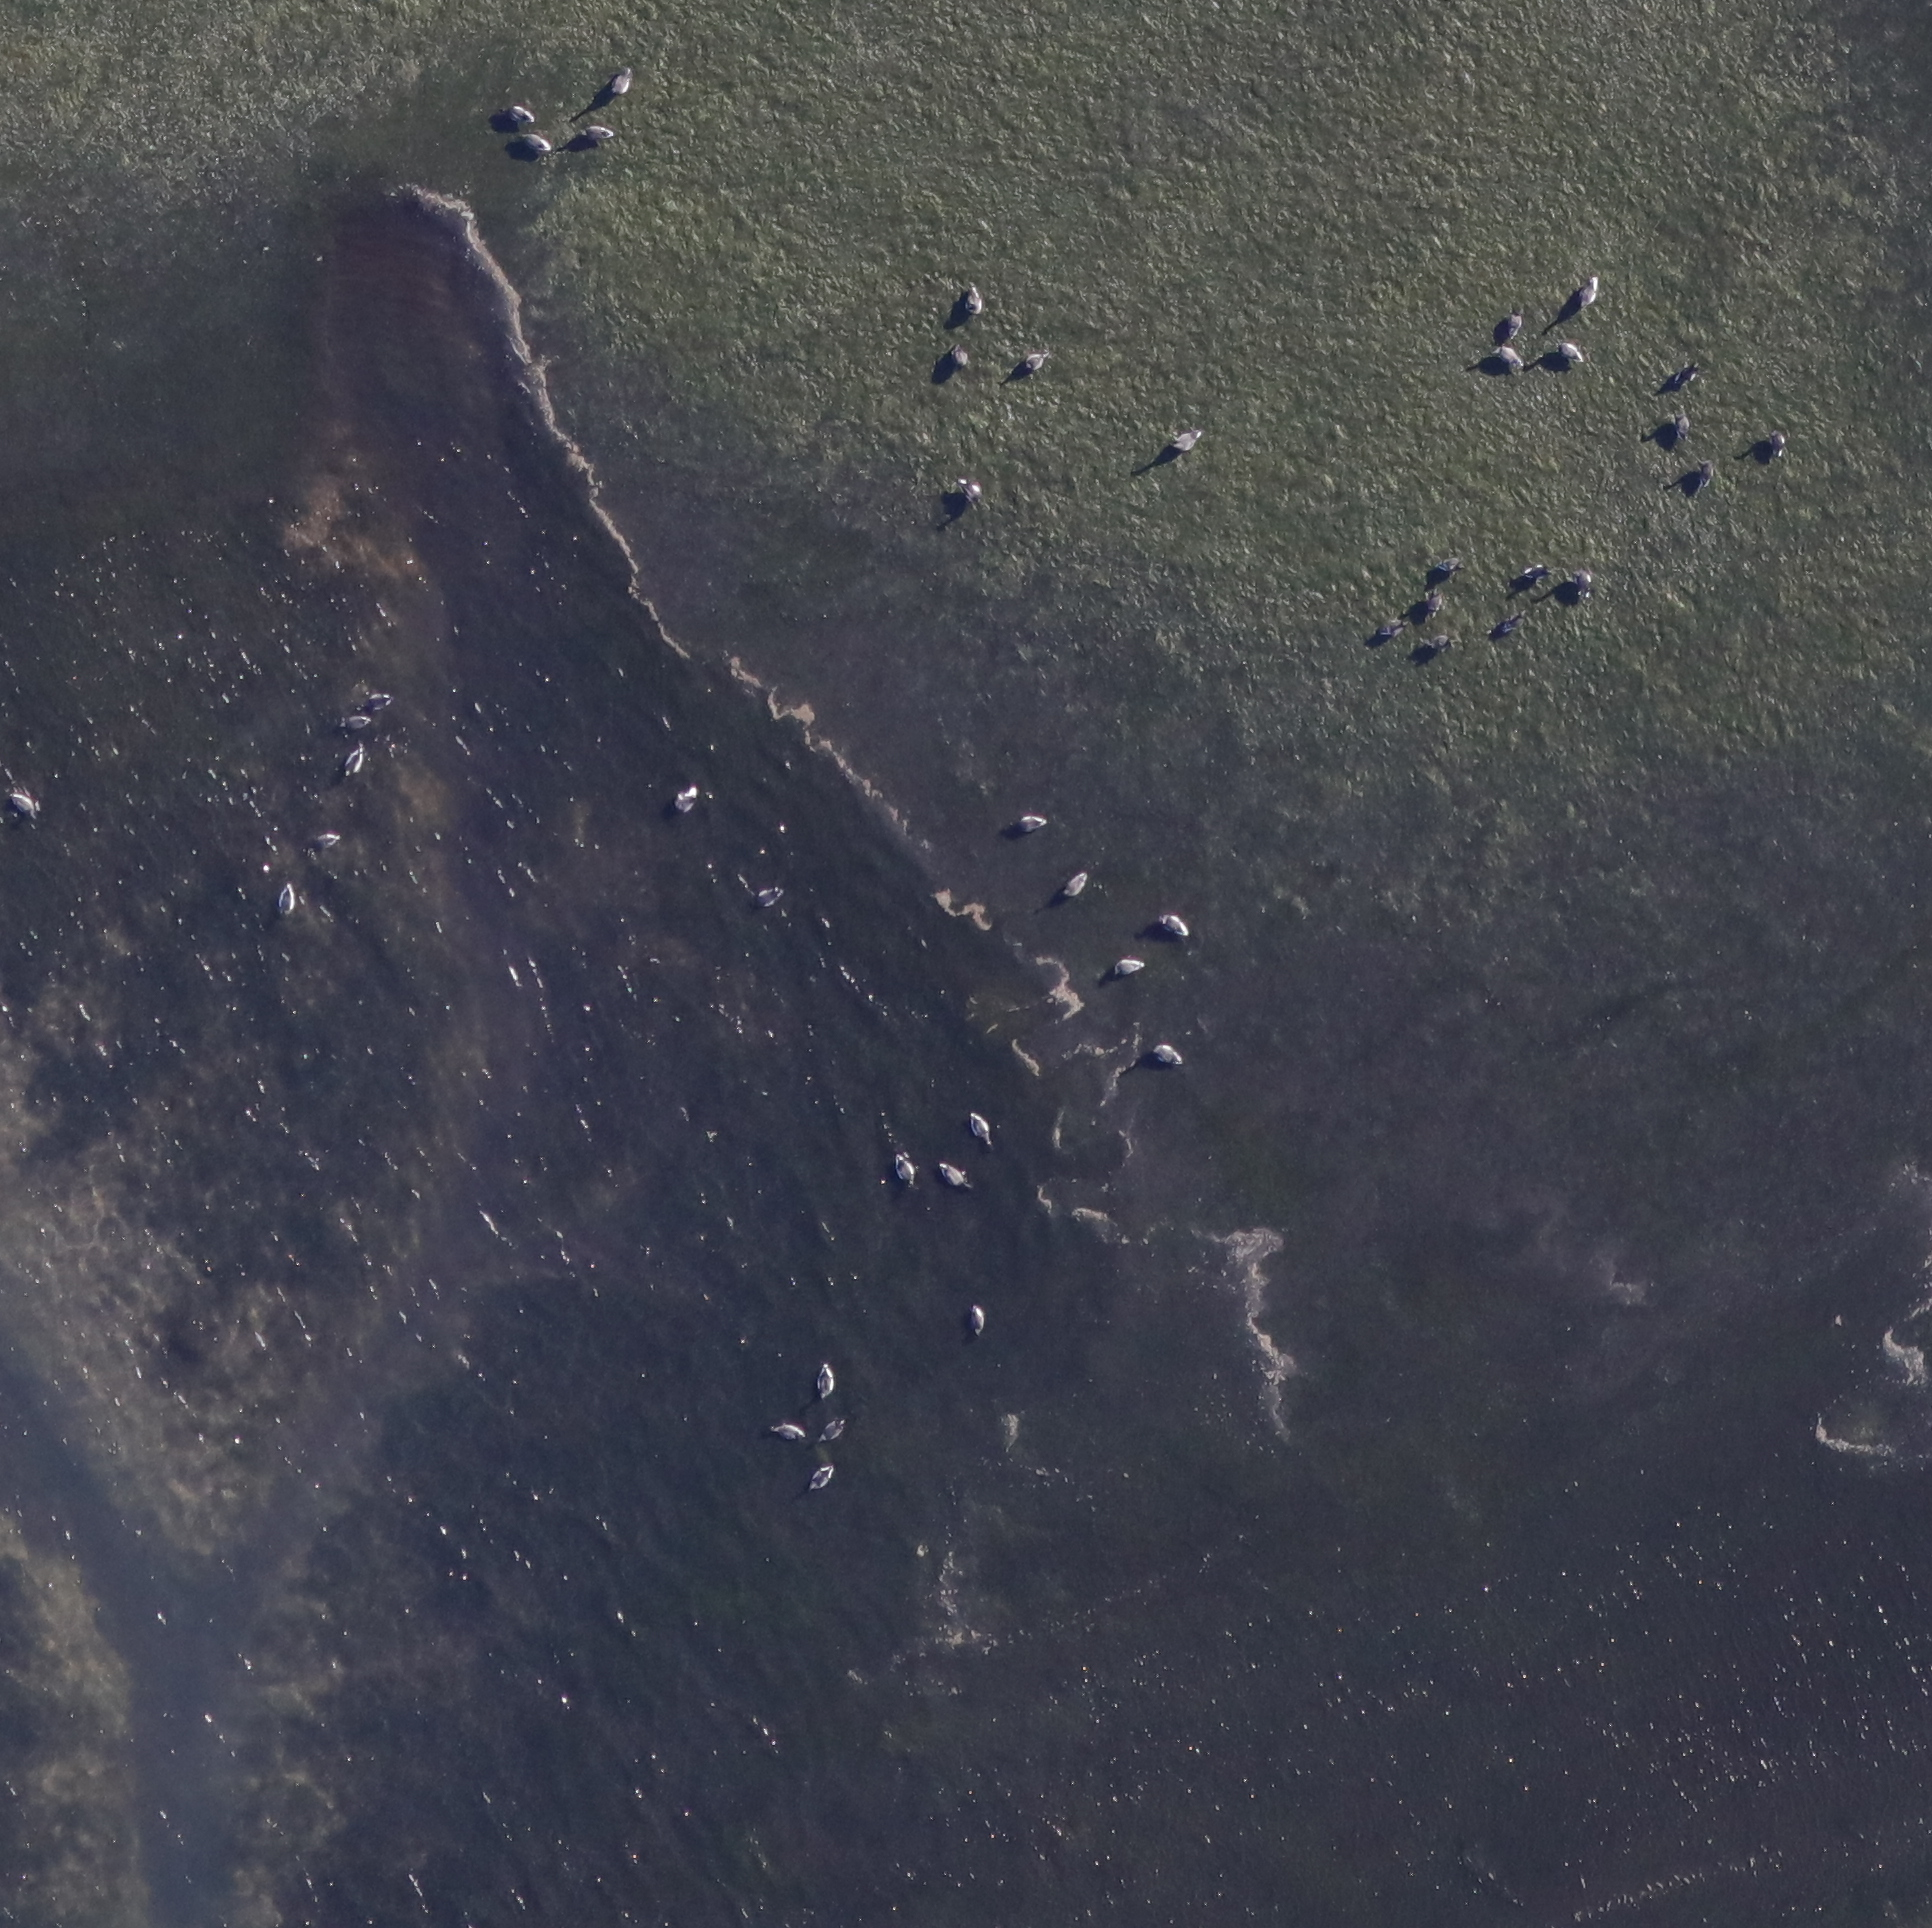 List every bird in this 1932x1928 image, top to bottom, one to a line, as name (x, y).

brant (621, 84)
brant (517, 117)
brant (601, 131)
brant (538, 144)
brant (1594, 288)
brant (984, 303)
brant (1520, 327)
brant (1576, 347)
brant (954, 351)
brant (1501, 359)
brant (1040, 365)
brant (1688, 373)
brant (1675, 426)
brant (1185, 441)
brant (1775, 444)
brant (1702, 470)
brant (971, 483)
brant (1455, 577)
brant (1534, 579)
brant (1587, 583)
brant (1441, 598)
brant (1511, 612)
brant (1395, 632)
brant (1432, 637)
brant (388, 702)
brant (355, 721)
brant (357, 767)
brant (28, 798)
brant (683, 800)
brant (1032, 820)
brant (331, 842)
brant (1071, 883)
brant (289, 890)
brant (773, 897)
brant (1165, 922)
brant (1130, 967)
brant (1160, 1053)
brant (986, 1123)
brant (902, 1159)
brant (952, 1164)
brant (974, 1321)
brant (826, 1381)
brant (786, 1431)
brant (831, 1431)
brant (822, 1477)